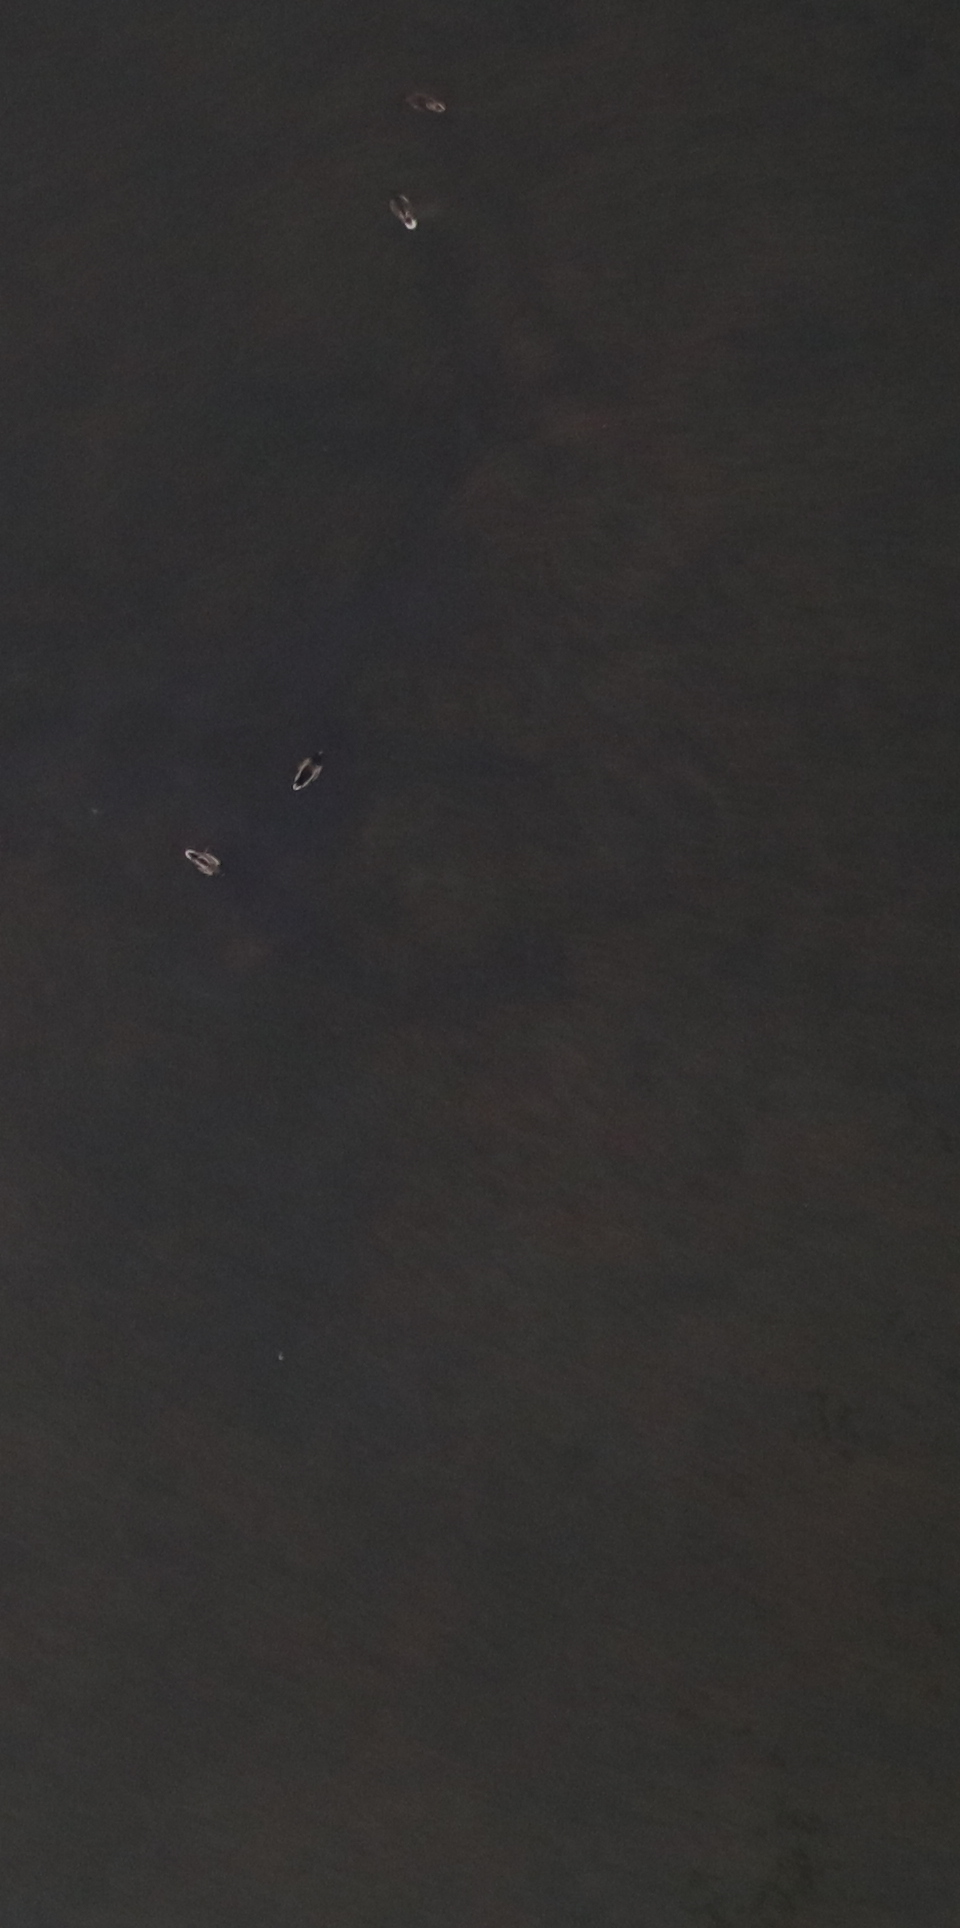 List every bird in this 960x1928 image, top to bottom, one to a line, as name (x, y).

other bird (422, 97)
other bird (399, 213)
other bird (312, 763)
other bird (210, 858)